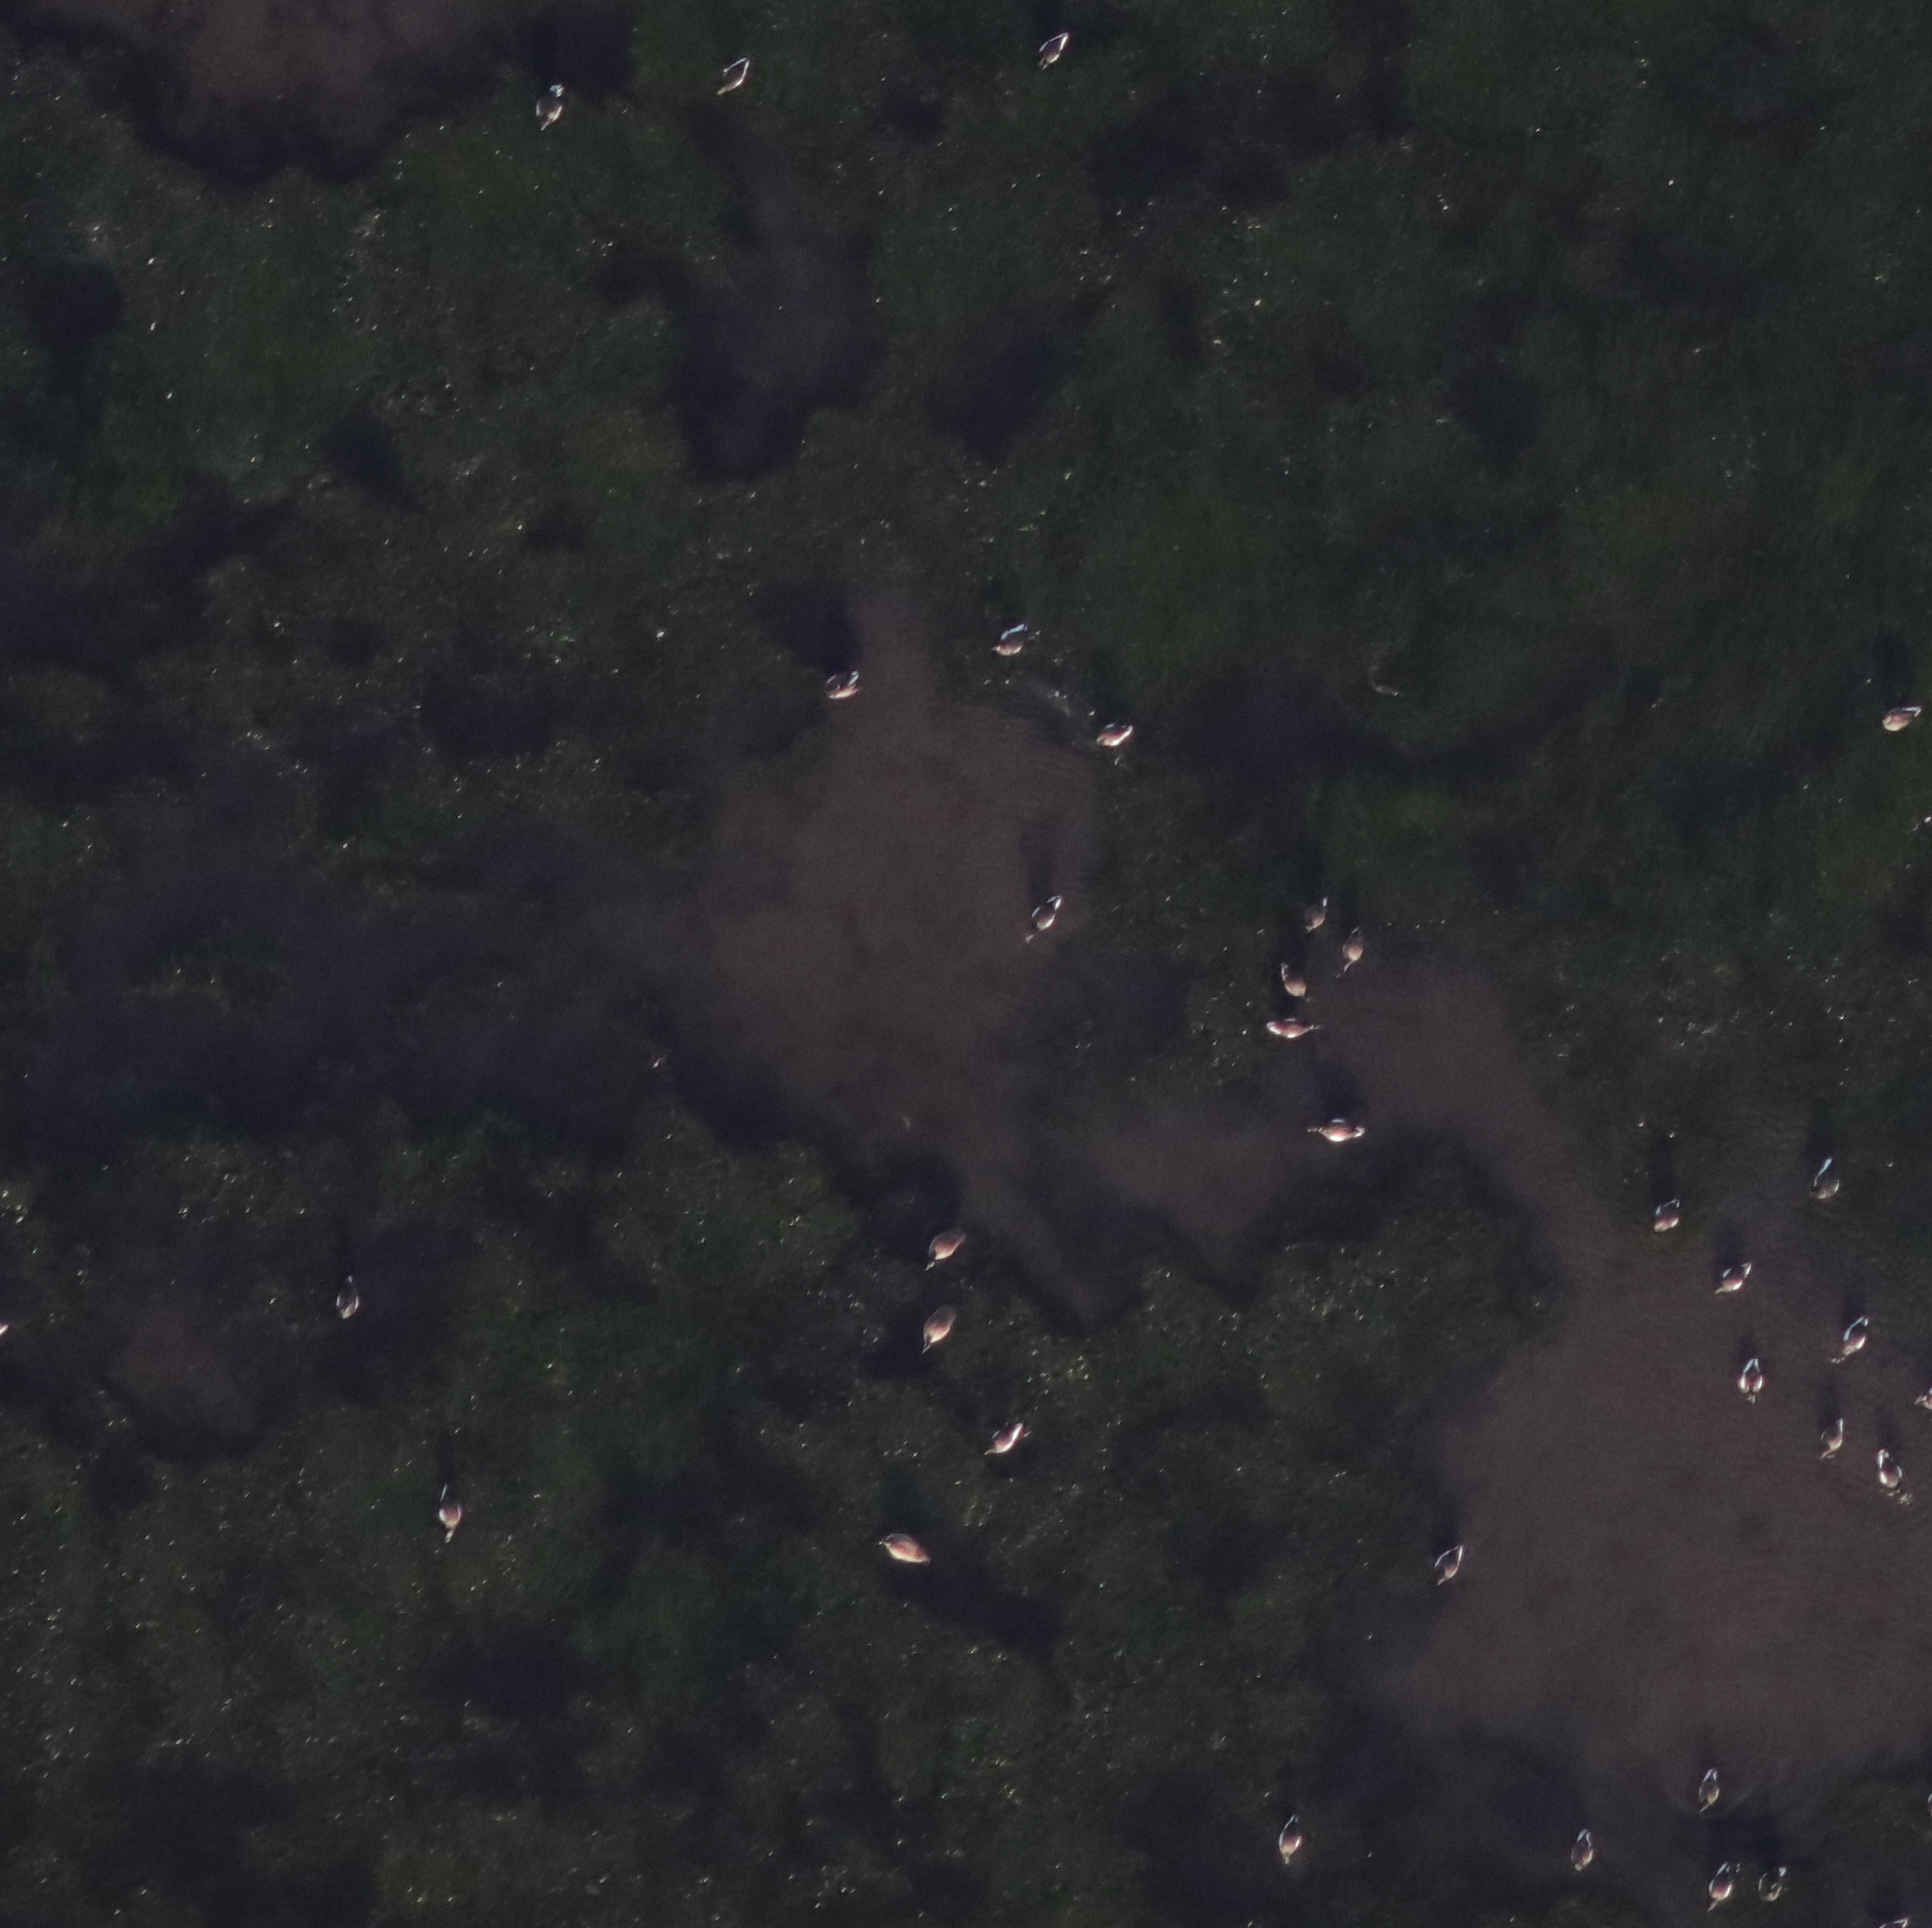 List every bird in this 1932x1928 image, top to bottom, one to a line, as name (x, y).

brant (1051, 49)
brant (733, 77)
brant (548, 108)
brant (1012, 641)
brant (841, 684)
brant (1898, 719)
brant (1110, 735)
brant (1313, 915)
brant (1044, 917)
brant (1353, 948)
brant (1293, 981)
brant (1295, 1030)
brant (1338, 1129)
brant (1825, 1179)
brant (1665, 1217)
Canada goose (945, 1244)
brant (1731, 1281)
brant (347, 1295)
Canada goose (939, 1326)
brant (1852, 1338)
brant (1751, 1379)
brant (1832, 1437)
brant (1003, 1438)
brant (1889, 1473)
brant (450, 1514)
Canada goose (906, 1548)
brant (1446, 1565)
brant (1706, 1791)
brant (1288, 1839)
brant (1581, 1854)
brant (1773, 1882)
brant (1720, 1886)